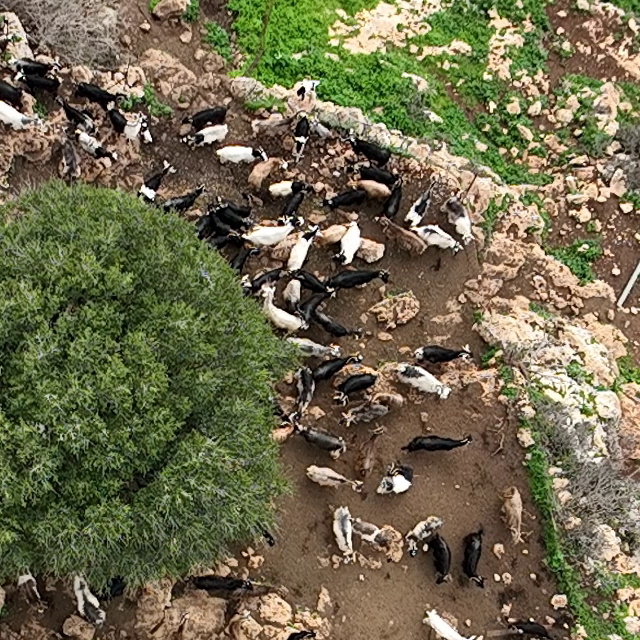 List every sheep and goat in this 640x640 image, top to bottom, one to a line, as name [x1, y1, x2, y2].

goat [0, 17, 7, 57]
goat [9, 56, 59, 78]
goat [0, 70, 24, 109]
goat [19, 75, 60, 94]
goat [294, 79, 319, 99]
goat [76, 83, 129, 109]
goat [0, 96, 44, 130]
goat [62, 98, 94, 129]
goat [180, 106, 228, 125]
goat [109, 107, 146, 139]
goat [250, 109, 309, 135]
goat [292, 115, 310, 163]
goat [141, 119, 153, 144]
goat [189, 124, 228, 151]
goat [76, 129, 118, 162]
goat [52, 135, 82, 185]
goat [350, 137, 393, 167]
goat [217, 146, 270, 164]
goat [249, 156, 293, 191]
goat [138, 160, 176, 204]
goat [358, 166, 396, 185]
goat [406, 173, 444, 226]
goat [385, 177, 404, 218]
goat [347, 179, 392, 198]
goat [269, 180, 304, 198]
goat [162, 182, 205, 214]
goat [279, 185, 311, 226]
goat [324, 190, 367, 211]
goat [215, 194, 254, 217]
goat [441, 195, 475, 244]
goat [215, 205, 253, 229]
goat [208, 211, 241, 237]
goat [242, 214, 305, 247]
goat [191, 215, 210, 235]
goat [373, 215, 427, 255]
goat [333, 220, 361, 266]
goat [199, 222, 215, 243]
goat [288, 224, 319, 272]
goat [411, 224, 464, 255]
goat [314, 225, 348, 247]
goat [211, 231, 241, 251]
goat [261, 241, 295, 258]
goat [230, 244, 258, 273]
goat [240, 267, 287, 292]
goat [329, 267, 390, 289]
goat [293, 269, 329, 291]
goat [282, 279, 309, 330]
goat [260, 286, 303, 333]
goat [299, 286, 337, 320]
goat [312, 312, 364, 340]
goat [284, 337, 341, 358]
goat [416, 342, 472, 364]
goat [314, 352, 363, 380]
goat [394, 363, 452, 401]
goat [289, 367, 314, 422]
goat [333, 371, 375, 407]
goat [264, 386, 289, 424]
goat [368, 393, 402, 412]
goat [342, 405, 388, 426]
goat [269, 422, 294, 444]
goat [295, 424, 346, 458]
goat [356, 425, 384, 479]
goat [401, 432, 471, 455]
goat [376, 463, 413, 495]
goat [305, 465, 364, 492]
goat [499, 487, 525, 546]
goat [332, 506, 357, 565]
goat [405, 516, 443, 558]
goat [351, 517, 384, 548]
goat [251, 522, 276, 548]
goat [464, 531, 487, 590]
goat [430, 533, 450, 585]
goat [16, 564, 48, 613]
goat [73, 572, 106, 625]
goat [190, 574, 254, 591]
goat [109, 576, 127, 596]
goat [223, 580, 251, 631]
goat [224, 583, 288, 598]
goat [424, 607, 478, 639]
goat [171, 612, 189, 639]
goat [231, 617, 251, 639]
goat [505, 618, 550, 637]
goat [289, 627, 324, 639]